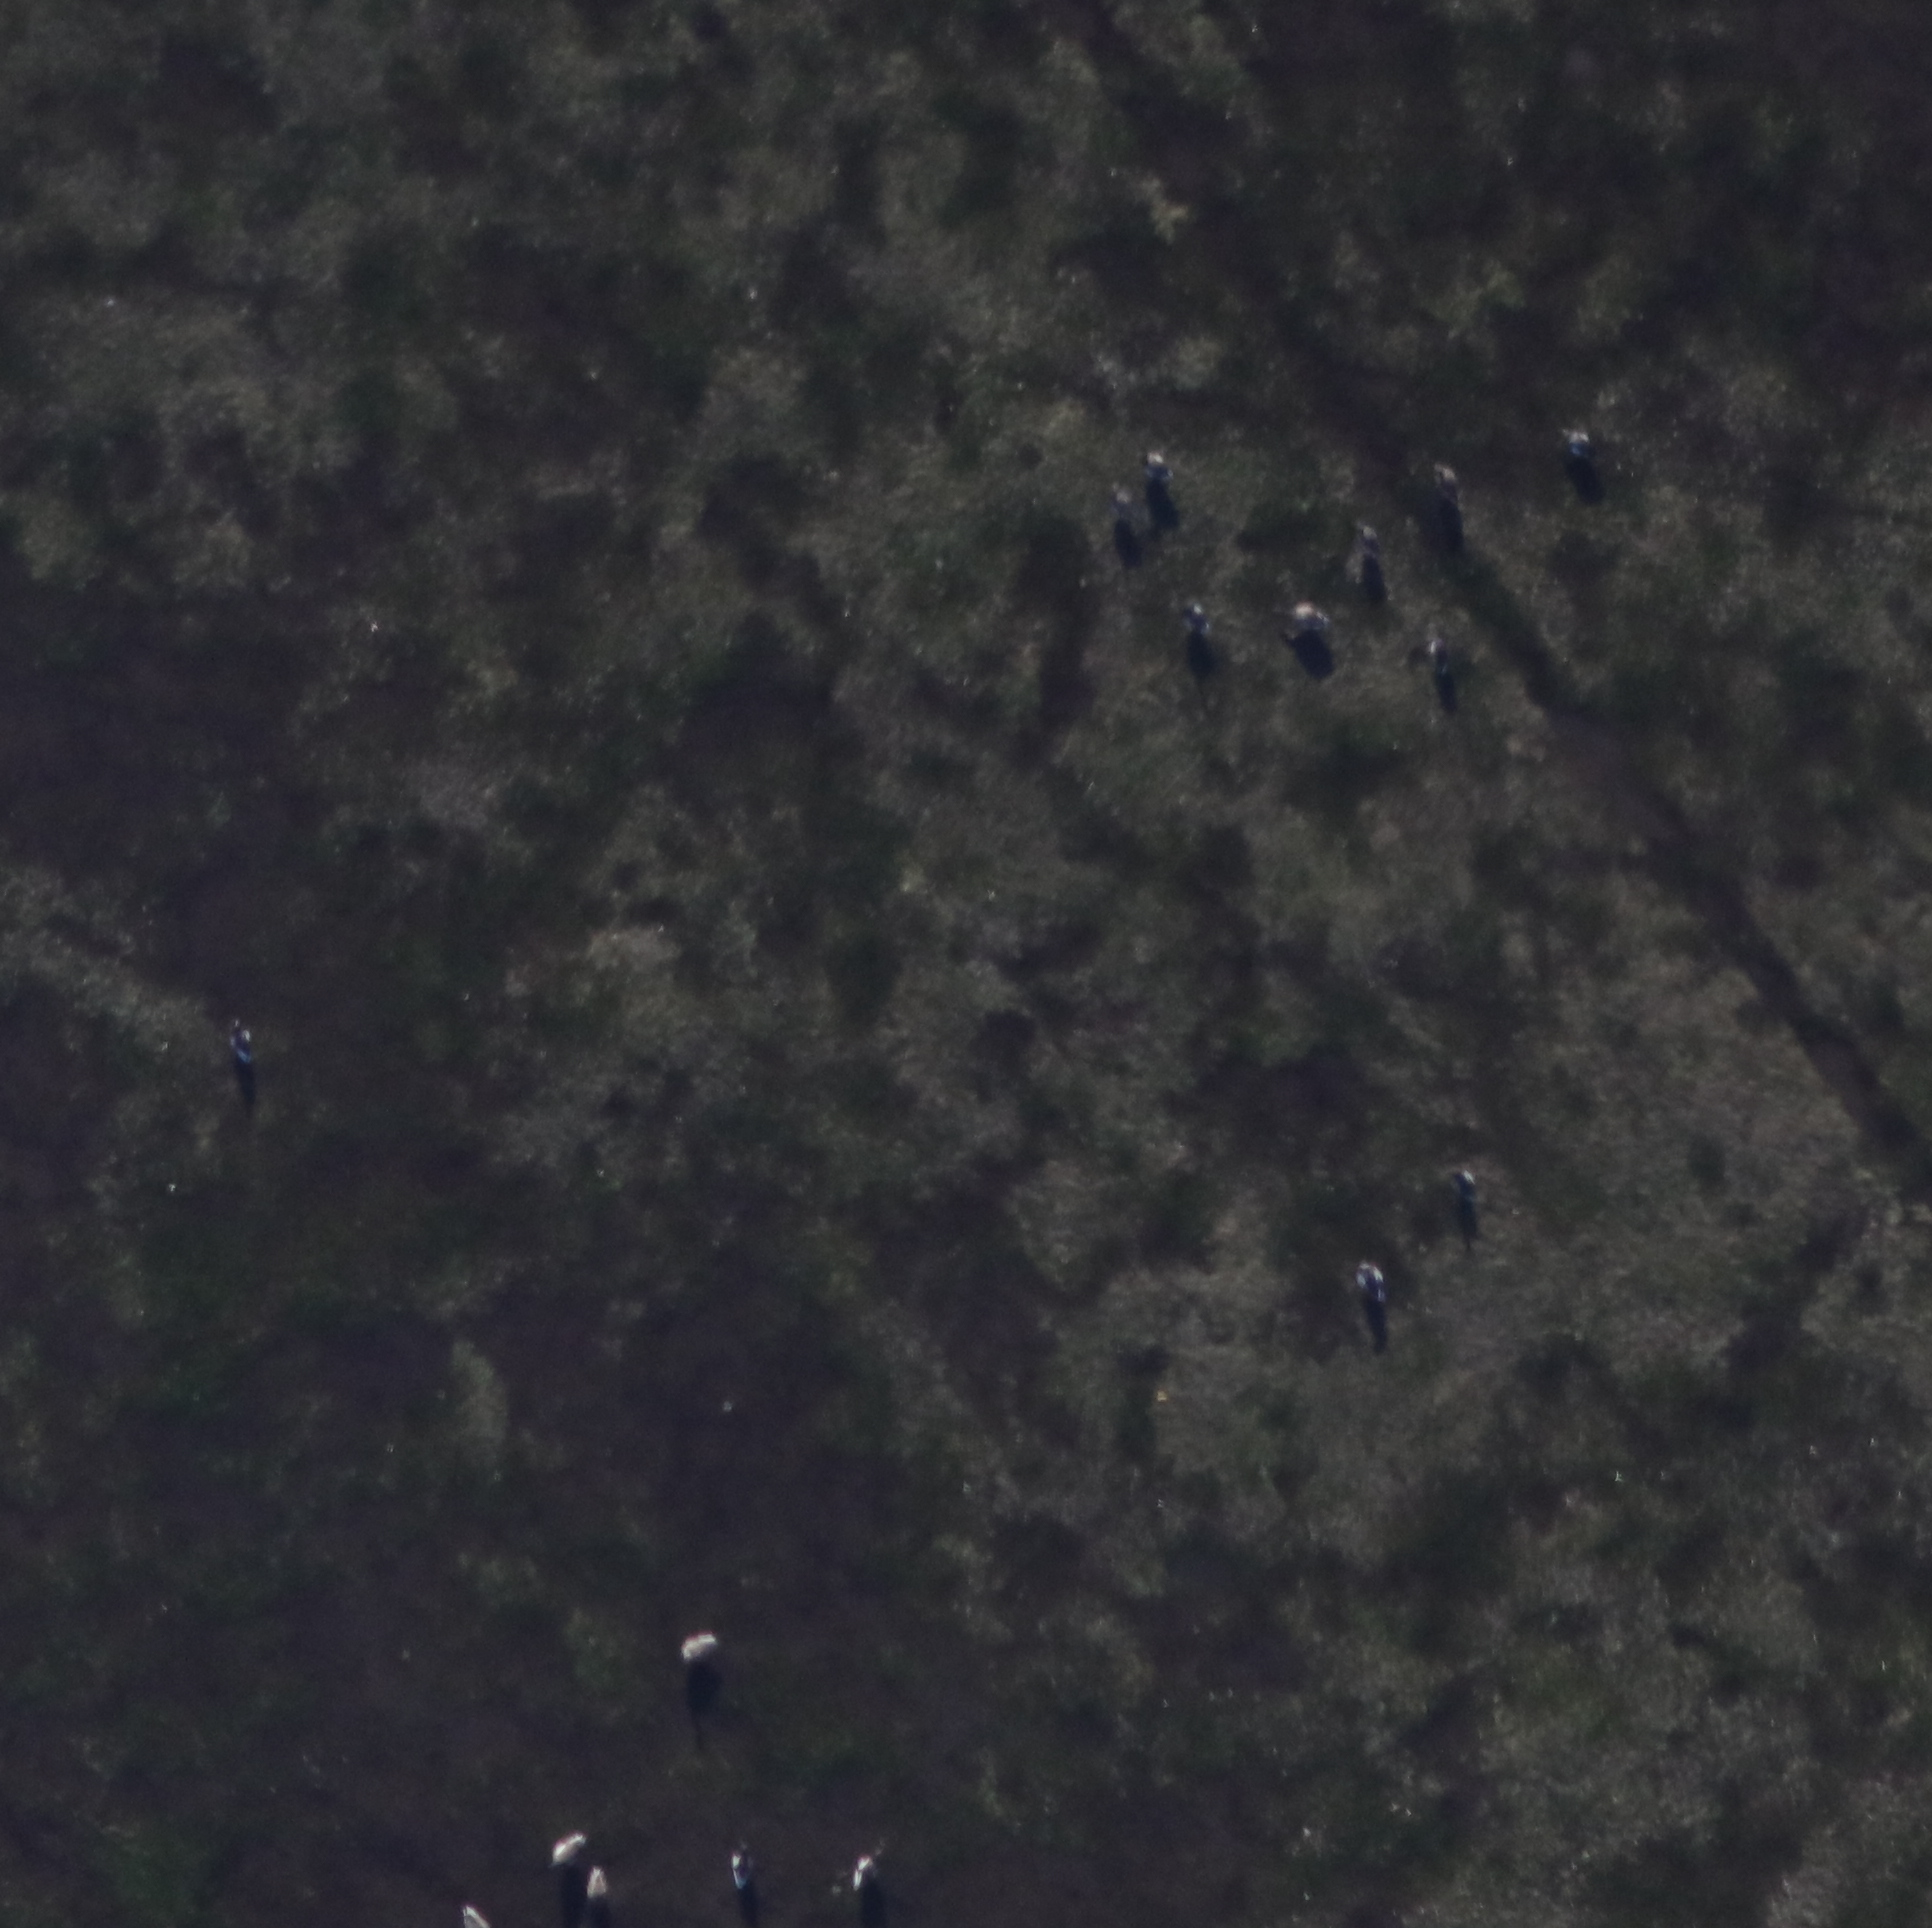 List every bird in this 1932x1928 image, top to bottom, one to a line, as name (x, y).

brant (1580, 445)
brant (1161, 466)
brant (1443, 479)
brant (1124, 501)
brant (1368, 546)
brant (1195, 618)
brant (1302, 621)
brant (1439, 654)
brant (246, 1041)
brant (1467, 1175)
brant (1370, 1278)
emperor goose (701, 1648)
emperor goose (571, 1848)
brant (745, 1866)
brant (867, 1872)
brant (601, 1896)